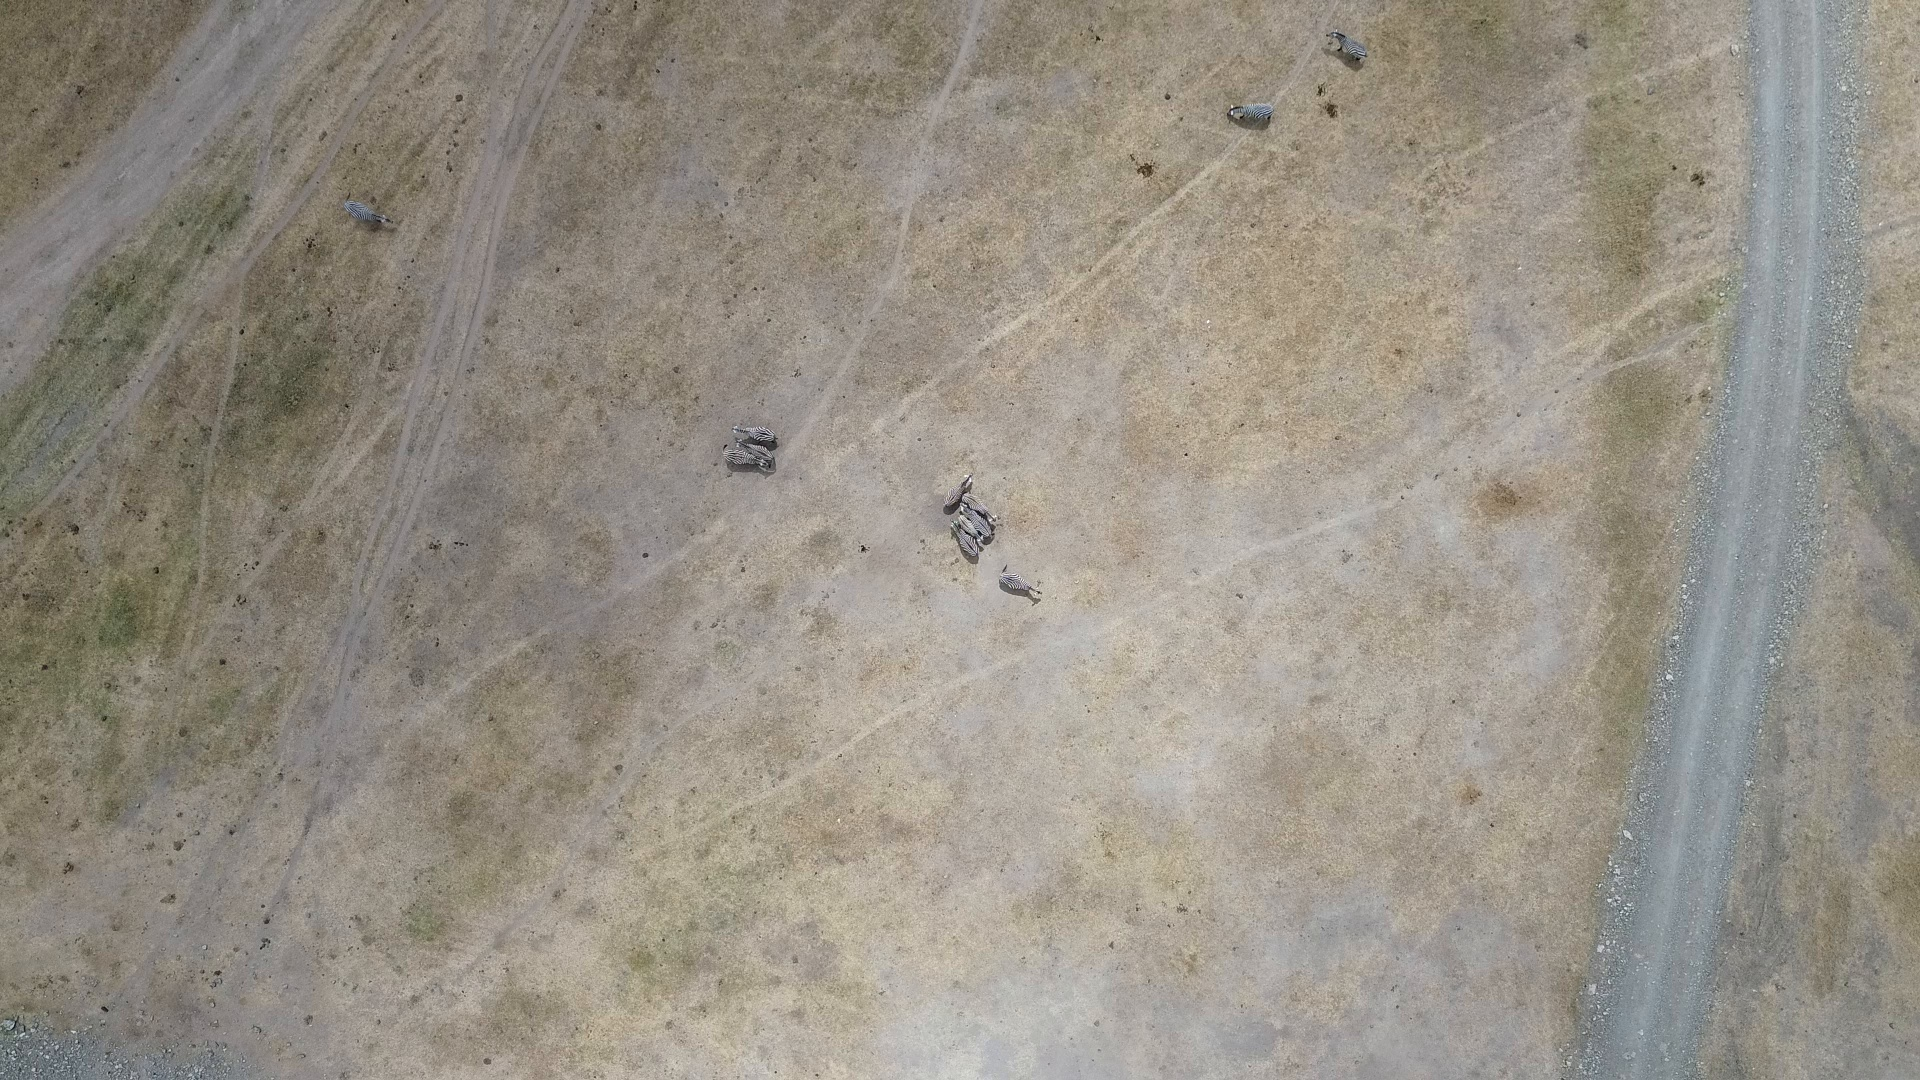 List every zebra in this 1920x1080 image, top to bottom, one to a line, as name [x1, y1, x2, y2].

zebra [1331, 28, 1366, 59]
zebra [1228, 102, 1274, 119]
zebra [342, 200, 390, 226]
zebra [734, 425, 773, 440]
zebra [736, 441, 773, 460]
zebra [724, 450, 768, 465]
zebra [943, 475, 973, 504]
zebra [961, 492, 996, 533]
zebra [960, 503, 992, 536]
zebra [959, 514, 984, 542]
zebra [951, 519, 979, 556]
zebra [1001, 571, 1039, 596]